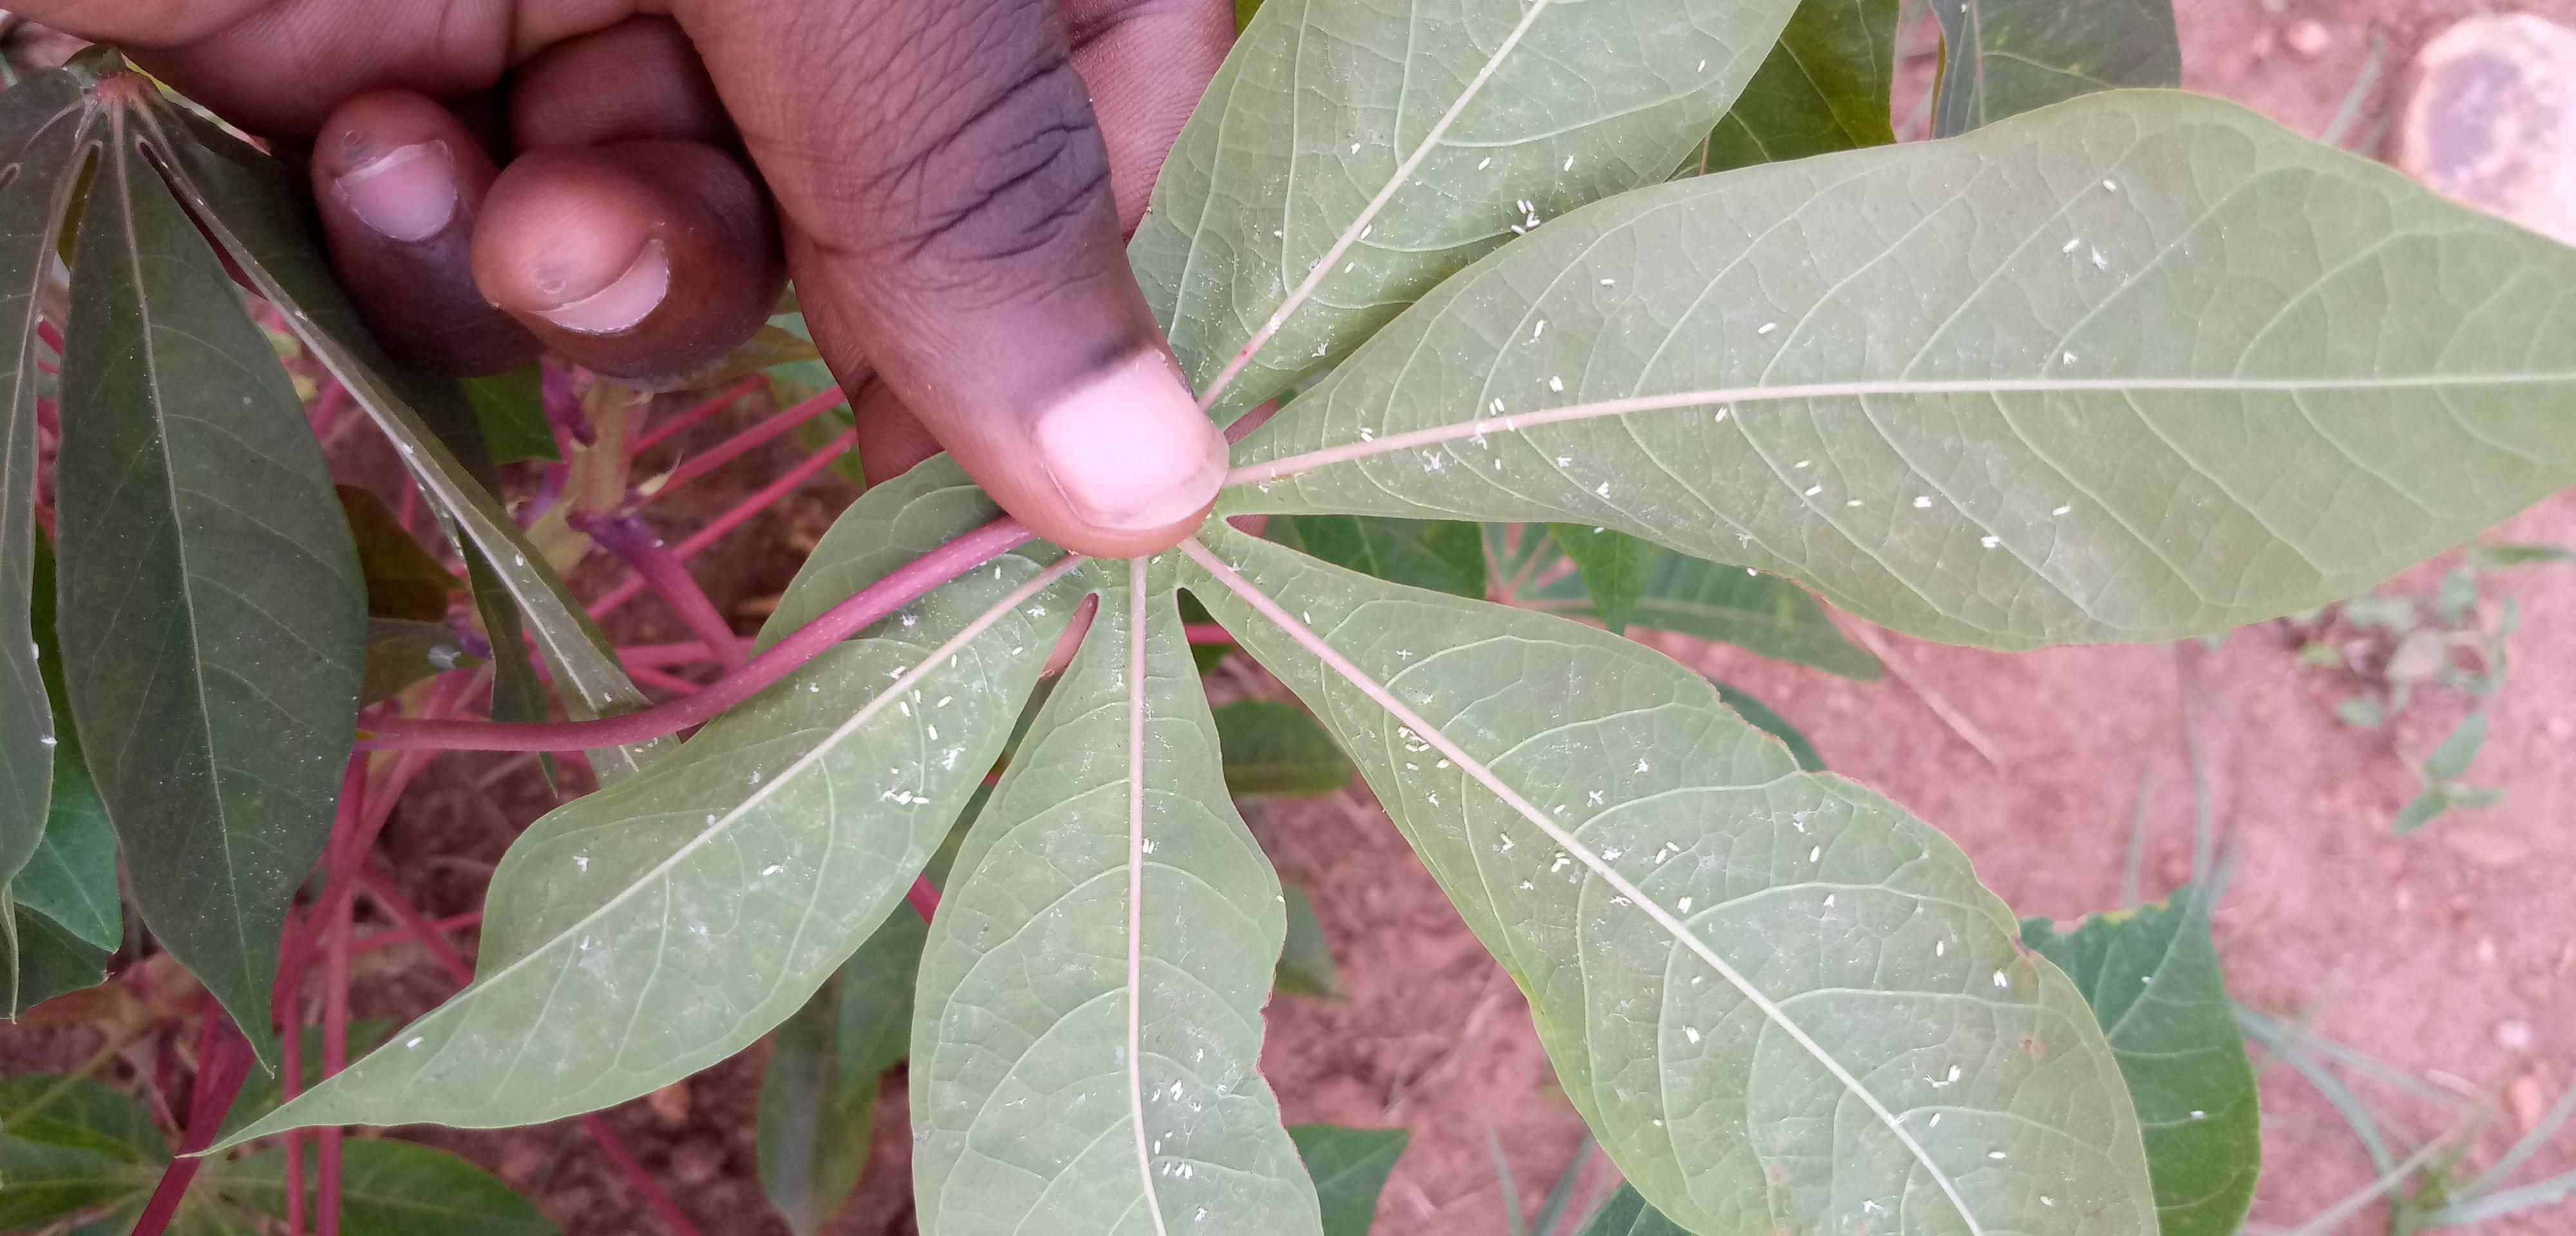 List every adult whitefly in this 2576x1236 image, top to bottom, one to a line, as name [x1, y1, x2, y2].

whitefly [1694, 57, 1710, 73]
whitefly [1348, 140, 1364, 156]
whitefly [1560, 153, 1577, 176]
whitefly [1477, 154, 1495, 171]
whitefly [160, 160, 169, 168]
whitefly [2099, 178, 2119, 194]
whitefly [196, 196, 205, 207]
whitefly [1515, 197, 1528, 215]
whitefly [1526, 197, 1537, 212]
whitefly [1528, 219, 1542, 231]
whitefly [1358, 221, 1375, 241]
whitefly [1506, 223, 1529, 237]
whitefly [1272, 228, 1285, 240]
whitefly [2061, 238, 2080, 253]
whitefly [2089, 244, 2112, 270]
whitefly [1341, 259, 1358, 276]
whitefly [1596, 274, 1616, 289]
whitefly [294, 307, 310, 324]
whitefly [1266, 312, 1283, 334]
whitefly [1531, 316, 1547, 337]
whitefly [1756, 320, 1775, 336]
whitefly [1310, 342, 1329, 360]
whitefly [2060, 348, 2081, 368]
whitefly [1553, 374, 1567, 392]
whitefly [1548, 378, 1558, 393]
whitefly [1495, 395, 1507, 412]
whitefly [1488, 400, 1499, 417]
whitefly [1712, 404, 1728, 424]
whitefly [1504, 417, 1517, 433]
whitefly [1360, 431, 1376, 445]
whitefly [1421, 449, 1443, 472]
whitefly [1554, 455, 1572, 469]
whitefly [1493, 456, 1504, 473]
whitefly [1792, 458, 1810, 469]
whitefly [1595, 479, 1614, 499]
whitefly [1804, 481, 1824, 497]
whitefly [1911, 495, 1930, 501]
whitefly [1846, 497, 1863, 509]
whitefly [1911, 501, 1935, 509]
whitefly [2049, 503, 2071, 517]
whitefly [1591, 523, 1606, 536]
whitefly [1980, 535, 2001, 543]
whitefly [1980, 543, 1998, 549]
whitefly [511, 549, 529, 566]
whitefly [1148, 551, 1169, 570]
whitefly [990, 560, 1006, 585]
whitefly [1744, 565, 1759, 579]
whitefly [1024, 603, 1053, 622]
whitefly [1302, 607, 1314, 627]
whitefly [895, 610, 923, 633]
whitefly [1009, 637, 1029, 662]
whitefly [30, 639, 41, 660]
whitefly [947, 646, 961, 676]
whitefly [1394, 646, 1415, 661]
whitefly [886, 661, 910, 682]
whitefly [910, 684, 929, 707]
whitefly [933, 689, 958, 714]
whitefly [602, 689, 617, 707]
whitefly [896, 697, 912, 719]
whitefly [925, 718, 943, 744]
whitefly [1396, 724, 1405, 733]
whitefly [1400, 727, 1410, 739]
whitefly [37, 731, 60, 749]
whitefly [1405, 742, 1418, 754]
whitefly [1417, 742, 1432, 752]
whitefly [1632, 754, 1654, 775]
whitefly [1435, 757, 1452, 769]
whitefly [1404, 760, 1422, 772]
whitefly [1586, 787, 1605, 807]
whitefly [1427, 791, 1443, 808]
whitefly [911, 791, 933, 809]
whitefly [1551, 803, 1567, 816]
whitefly [1789, 818, 1808, 835]
whitefly [1499, 831, 1511, 843]
whitefly [1139, 833, 1148, 858]
whitefly [1148, 836, 1157, 856]
whitefly [1665, 839, 1681, 853]
whitefly [1502, 840, 1515, 852]
whitefly [1808, 845, 1823, 864]
whitefly [1653, 847, 1667, 868]
whitefly [1601, 847, 1624, 861]
whitefly [1553, 850, 1568, 858]
whitefly [569, 851, 597, 876]
whitefly [757, 857, 789, 882]
whitefly [1556, 857, 1573, 866]
whitefly [1548, 861, 1562, 873]
whitefly [1519, 876, 1535, 892]
whitefly [1273, 888, 1293, 909]
whitefly [1608, 893, 1634, 908]
whitefly [1822, 894, 1835, 910]
whitefly [1677, 894, 1685, 910]
whitefly [1682, 895, 1693, 915]
whitefly [1935, 939, 1947, 958]
whitefly [1996, 968, 2009, 988]
whitefly [1992, 971, 2000, 989]
whitefly [2135, 973, 2156, 988]
whitefly [1689, 973, 1702, 986]
whitefly [1689, 1025, 1701, 1042]
whitefly [1684, 1026, 1696, 1045]
whitefly [401, 1032, 427, 1050]
whitefly [1195, 1047, 1209, 1063]
whitefly [1947, 1065, 1956, 1083]
whitefly [1954, 1068, 1964, 1081]
whitefly [1922, 1072, 1947, 1090]
whitefly [1170, 1078, 1184, 1093]
whitefly [1173, 1085, 1186, 1100]
whitefly [1189, 1099, 1204, 1114]
whitefly [2187, 1105, 2207, 1121]
whitefly [1926, 1109, 1943, 1129]
whitefly [1885, 1110, 1908, 1127]
whitefly [1151, 1135, 1164, 1156]
whitefly [1987, 1148, 2008, 1163]
whitefly [1162, 1161, 1172, 1177]
whitefly [1175, 1161, 1185, 1177]
whitefly [1185, 1161, 1195, 1180]
whitefly [2038, 1192, 2060, 1207]
whitefly [1862, 1196, 1873, 1215]
whitefly [1193, 1205, 1208, 1222]